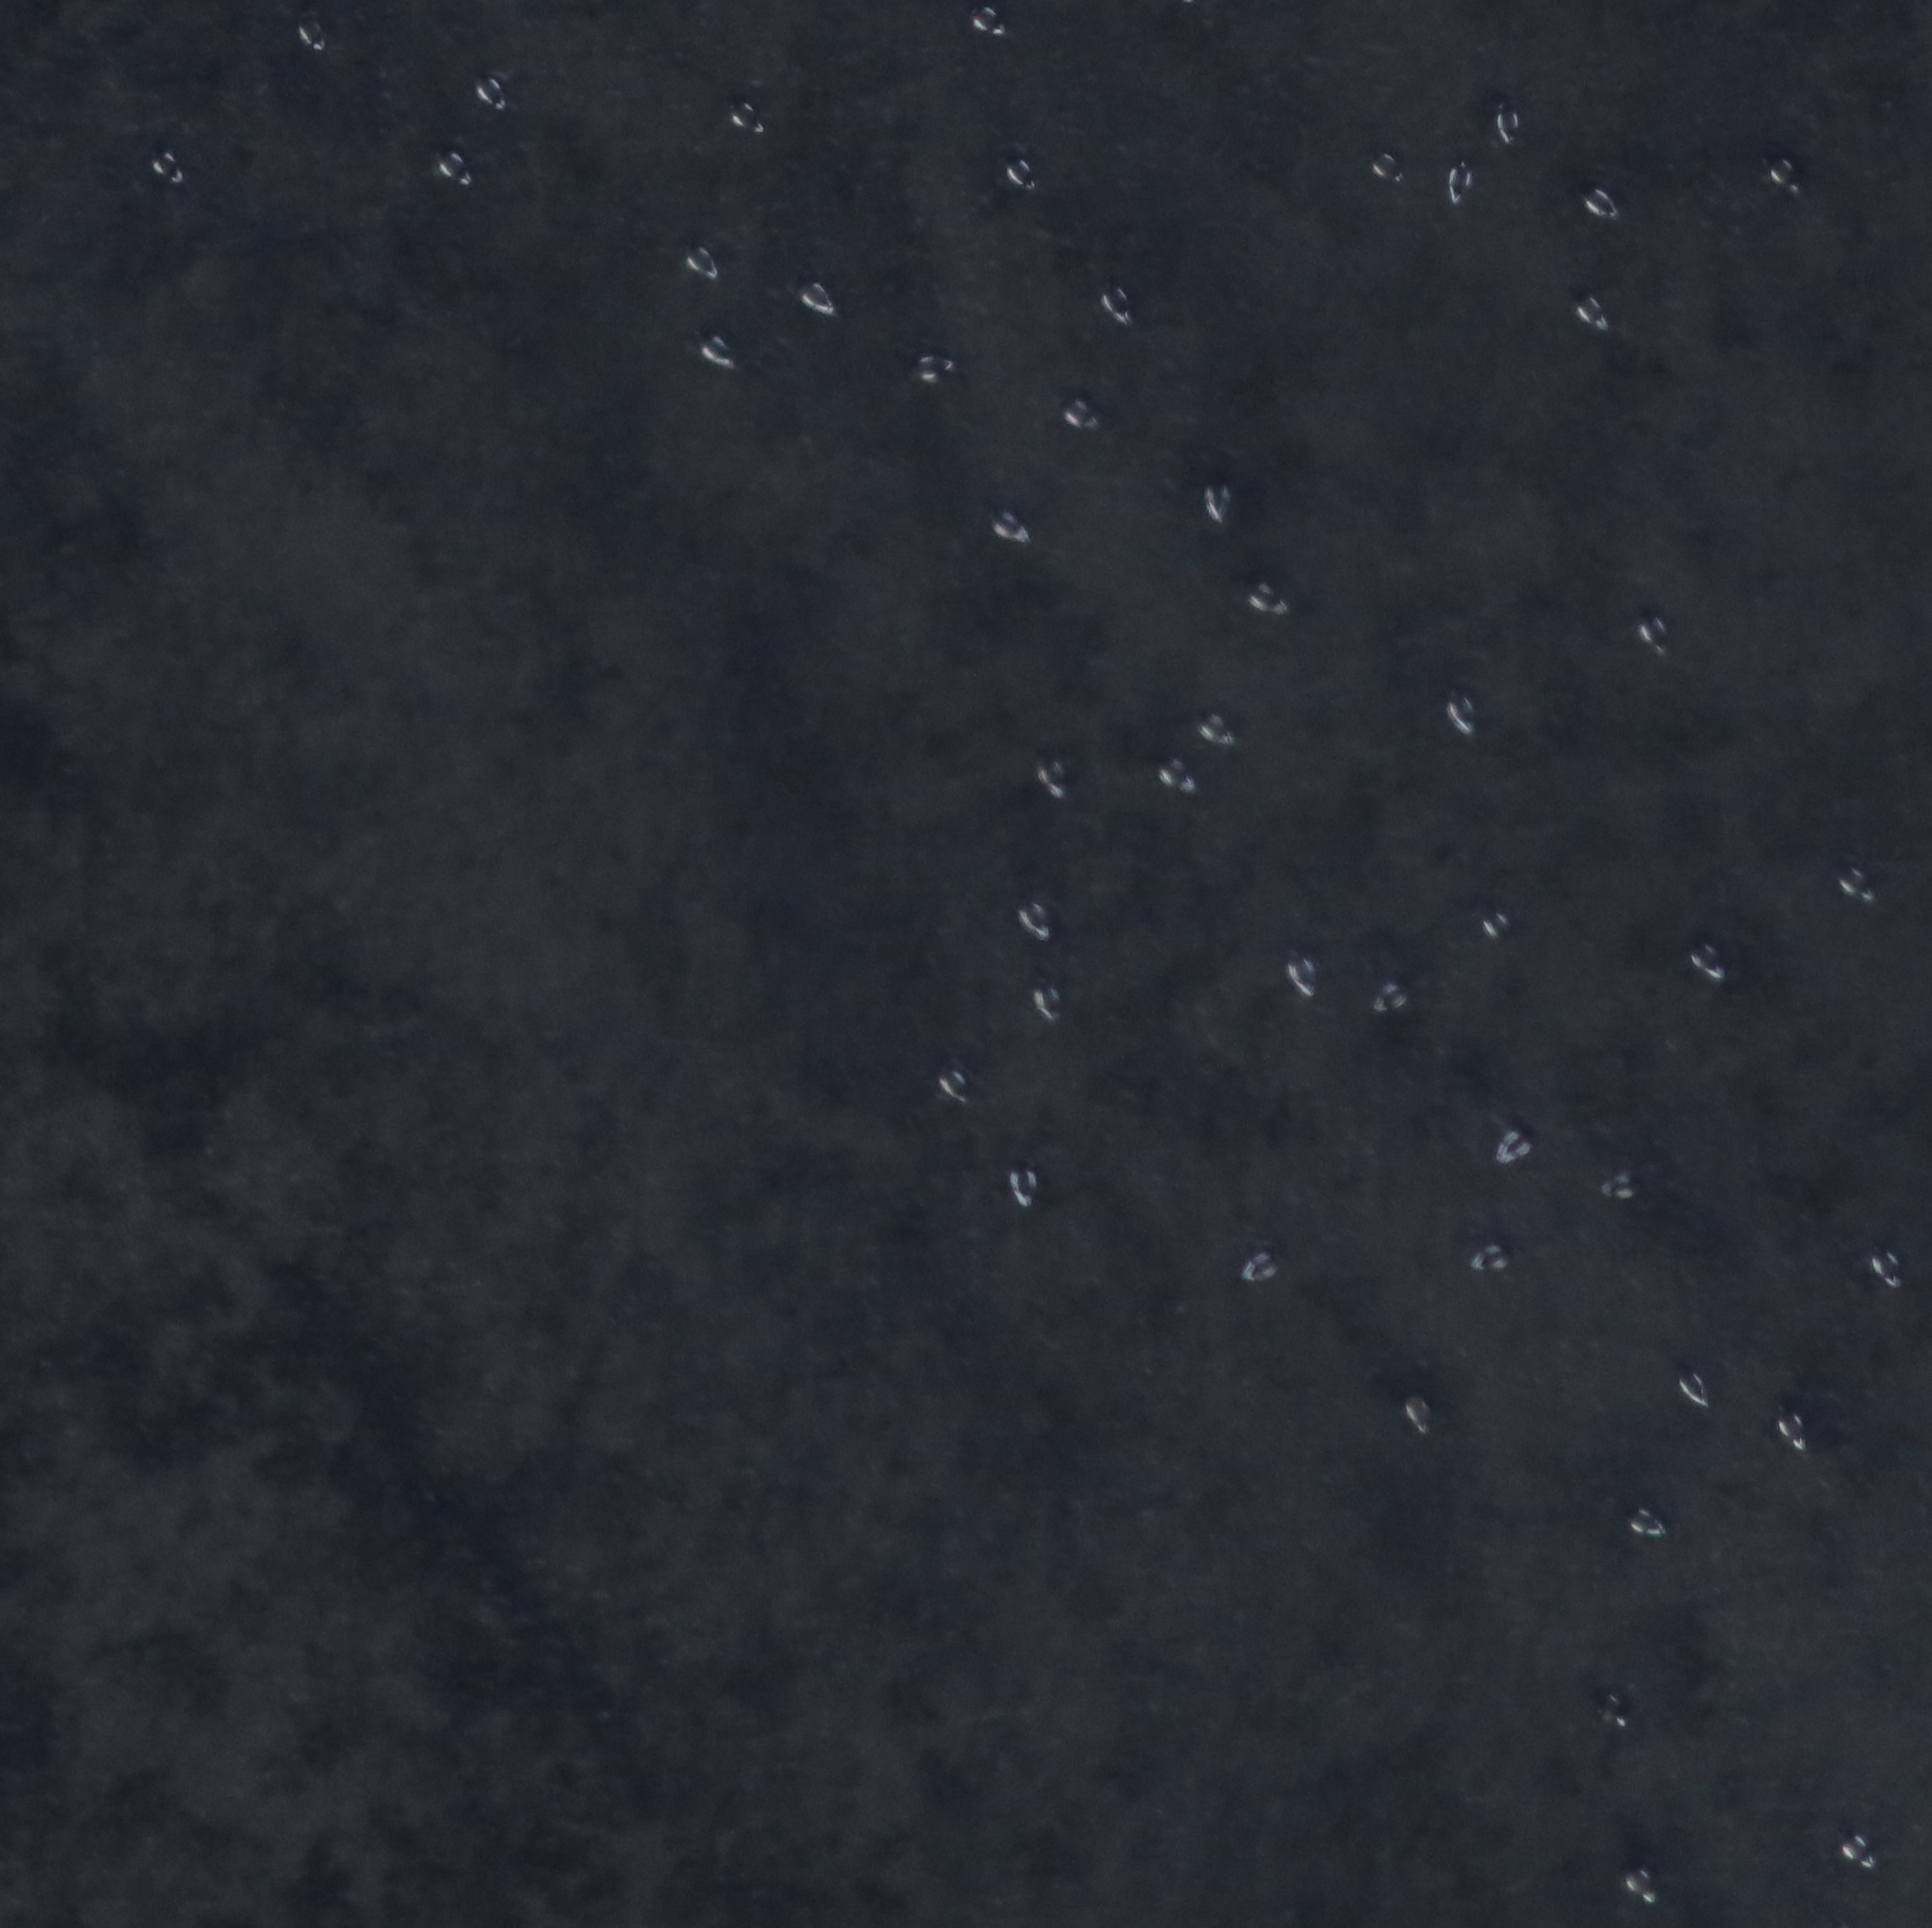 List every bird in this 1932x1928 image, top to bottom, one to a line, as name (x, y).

brant (989, 22)
brant (313, 30)
brant (490, 91)
brant (745, 116)
brant (1507, 123)
brant (1384, 166)
brant (167, 168)
brant (452, 168)
brant (1020, 172)
brant (1783, 172)
brant (1459, 182)
brant (1601, 202)
brant (702, 260)
brant (816, 296)
brant (1116, 303)
brant (1593, 312)
brant (717, 352)
brant (933, 368)
brant (1080, 415)
brant (1216, 499)
brant (1003, 523)
brant (1266, 598)
brant (1654, 631)
brant (1462, 713)
brant (1213, 727)
brant (1174, 772)
brant (1050, 775)
brant (1857, 883)
brant (1032, 916)
brant (1497, 921)
brant (1708, 960)
brant (1304, 974)
brant (1389, 999)
brant (1046, 1000)
brant (956, 1083)
brant (1517, 1146)
brant (1622, 1183)
brant (1023, 1185)
brant (1489, 1256)
brant (1263, 1265)
brant (1887, 1268)
brant (1694, 1388)
brant (1419, 1413)
brant (1794, 1429)
brant (1642, 1521)
brant (1612, 1711)
brant (1858, 1850)
brant (1640, 1883)